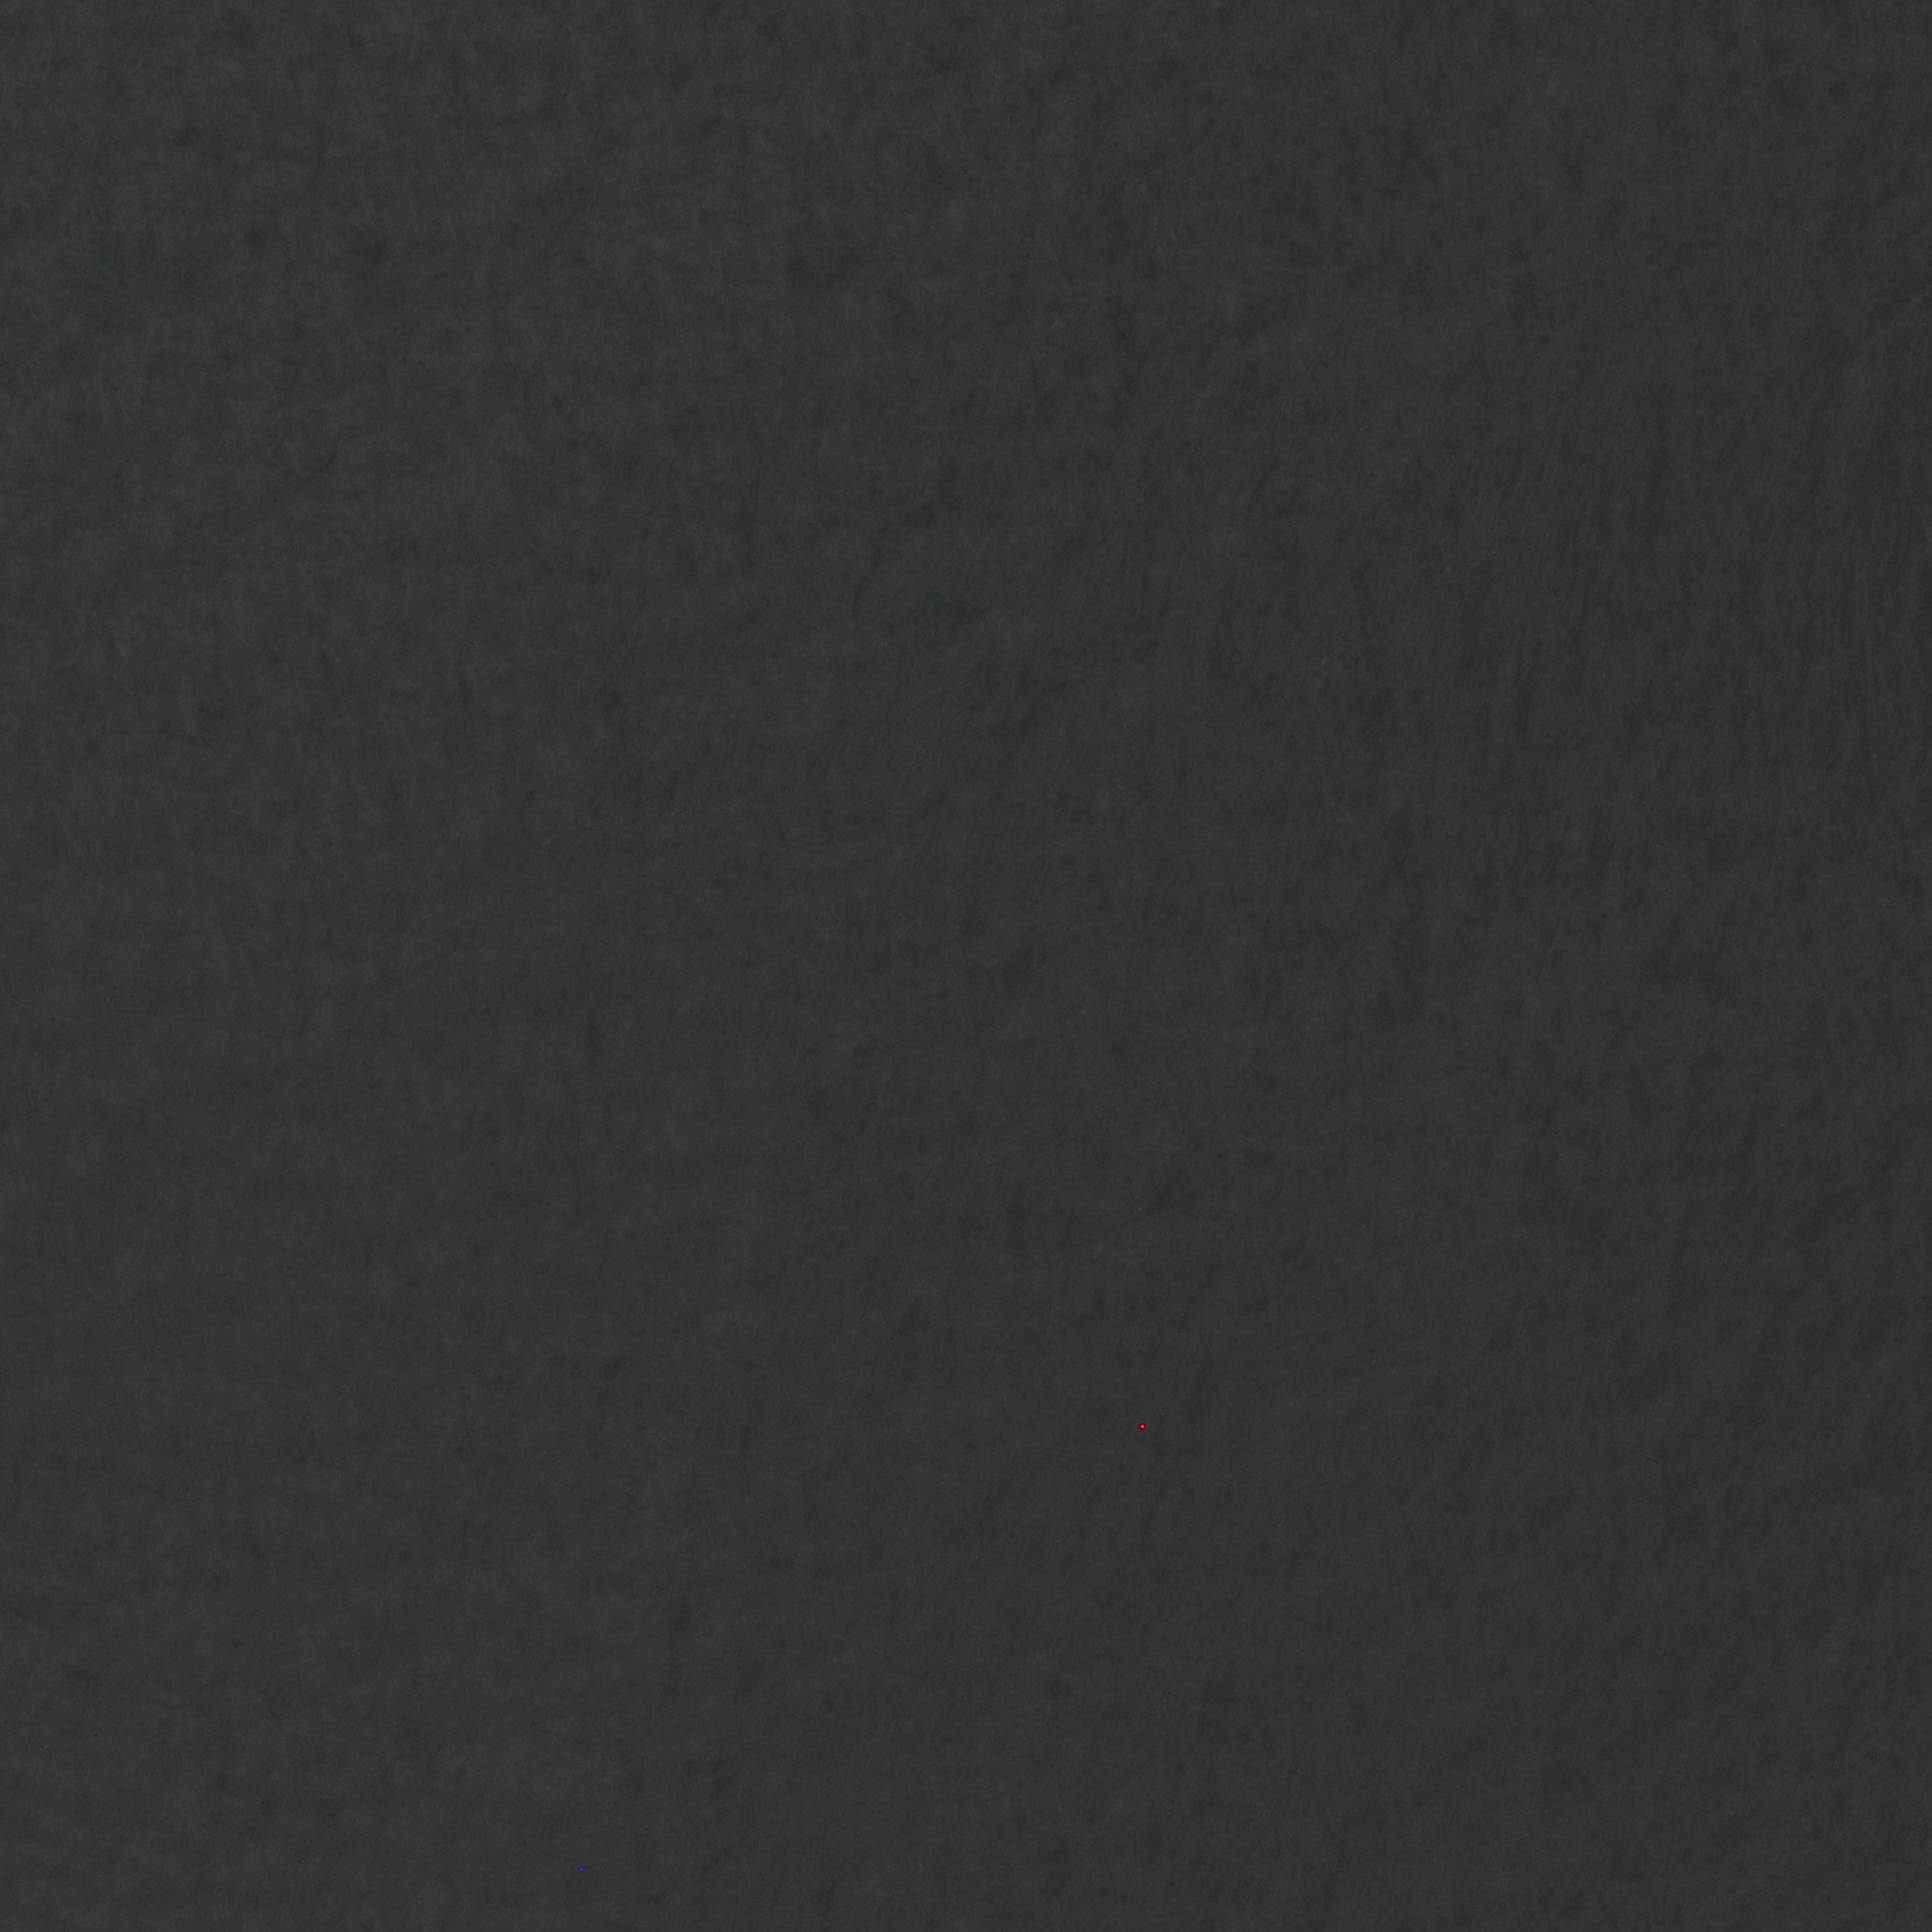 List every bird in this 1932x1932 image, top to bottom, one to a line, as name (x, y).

None